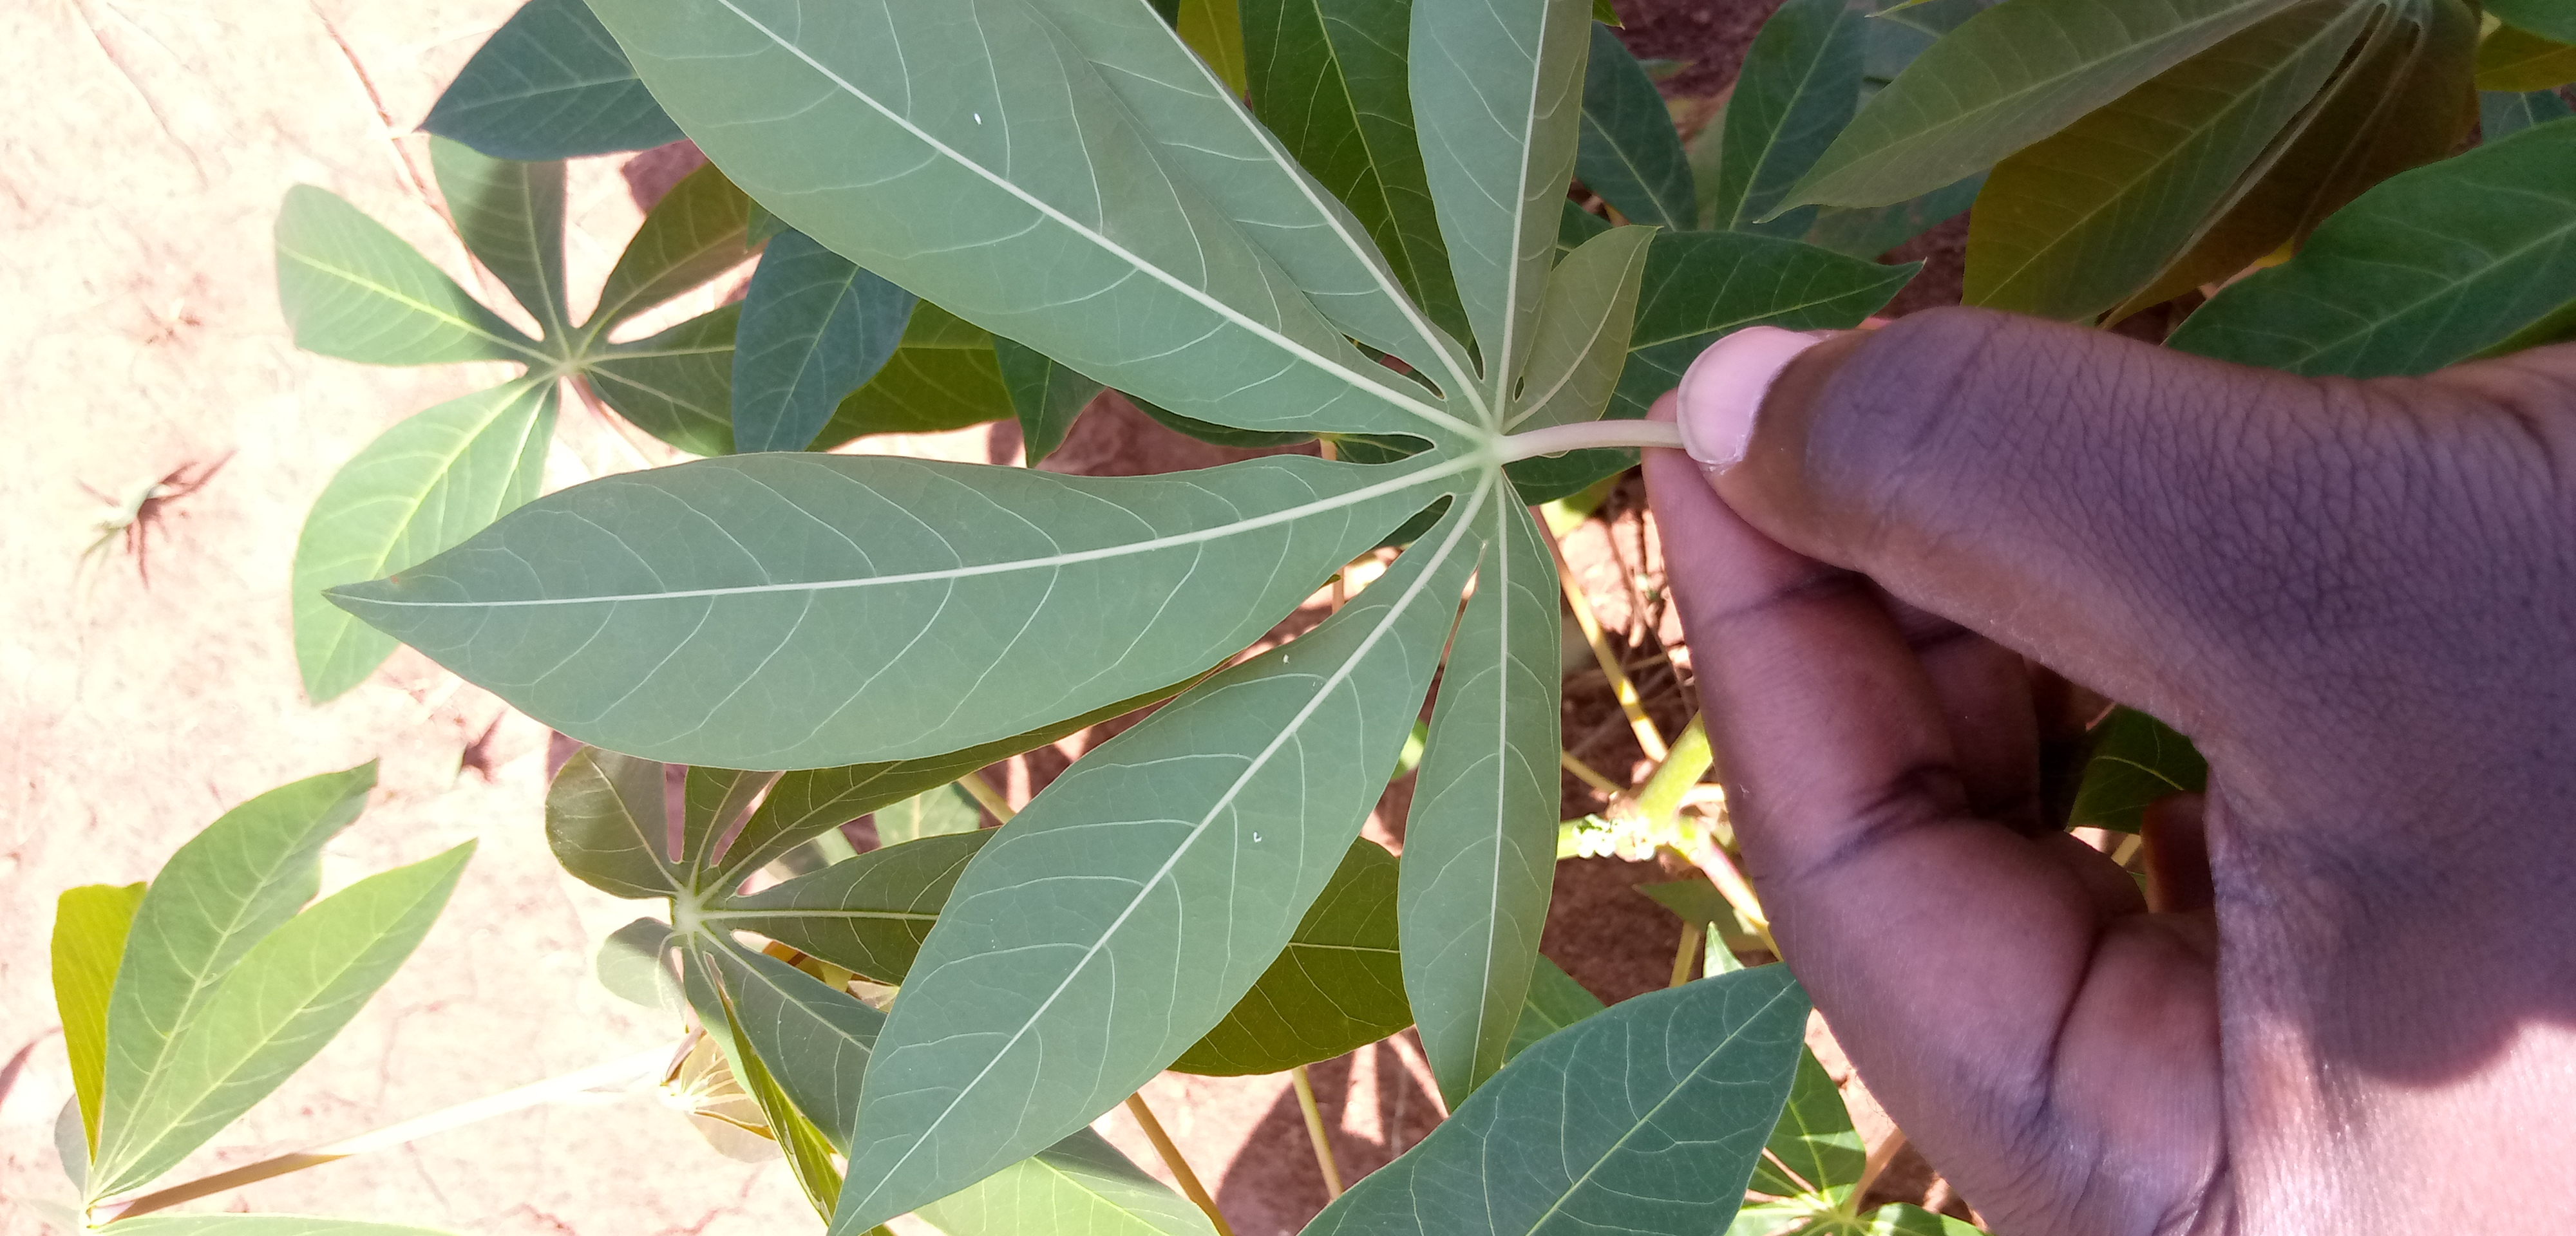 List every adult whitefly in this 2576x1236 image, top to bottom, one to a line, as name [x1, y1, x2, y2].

whitefly [963, 104, 986, 135]
whitefly [1274, 654, 1300, 672]
whitefly [1251, 823, 1267, 852]